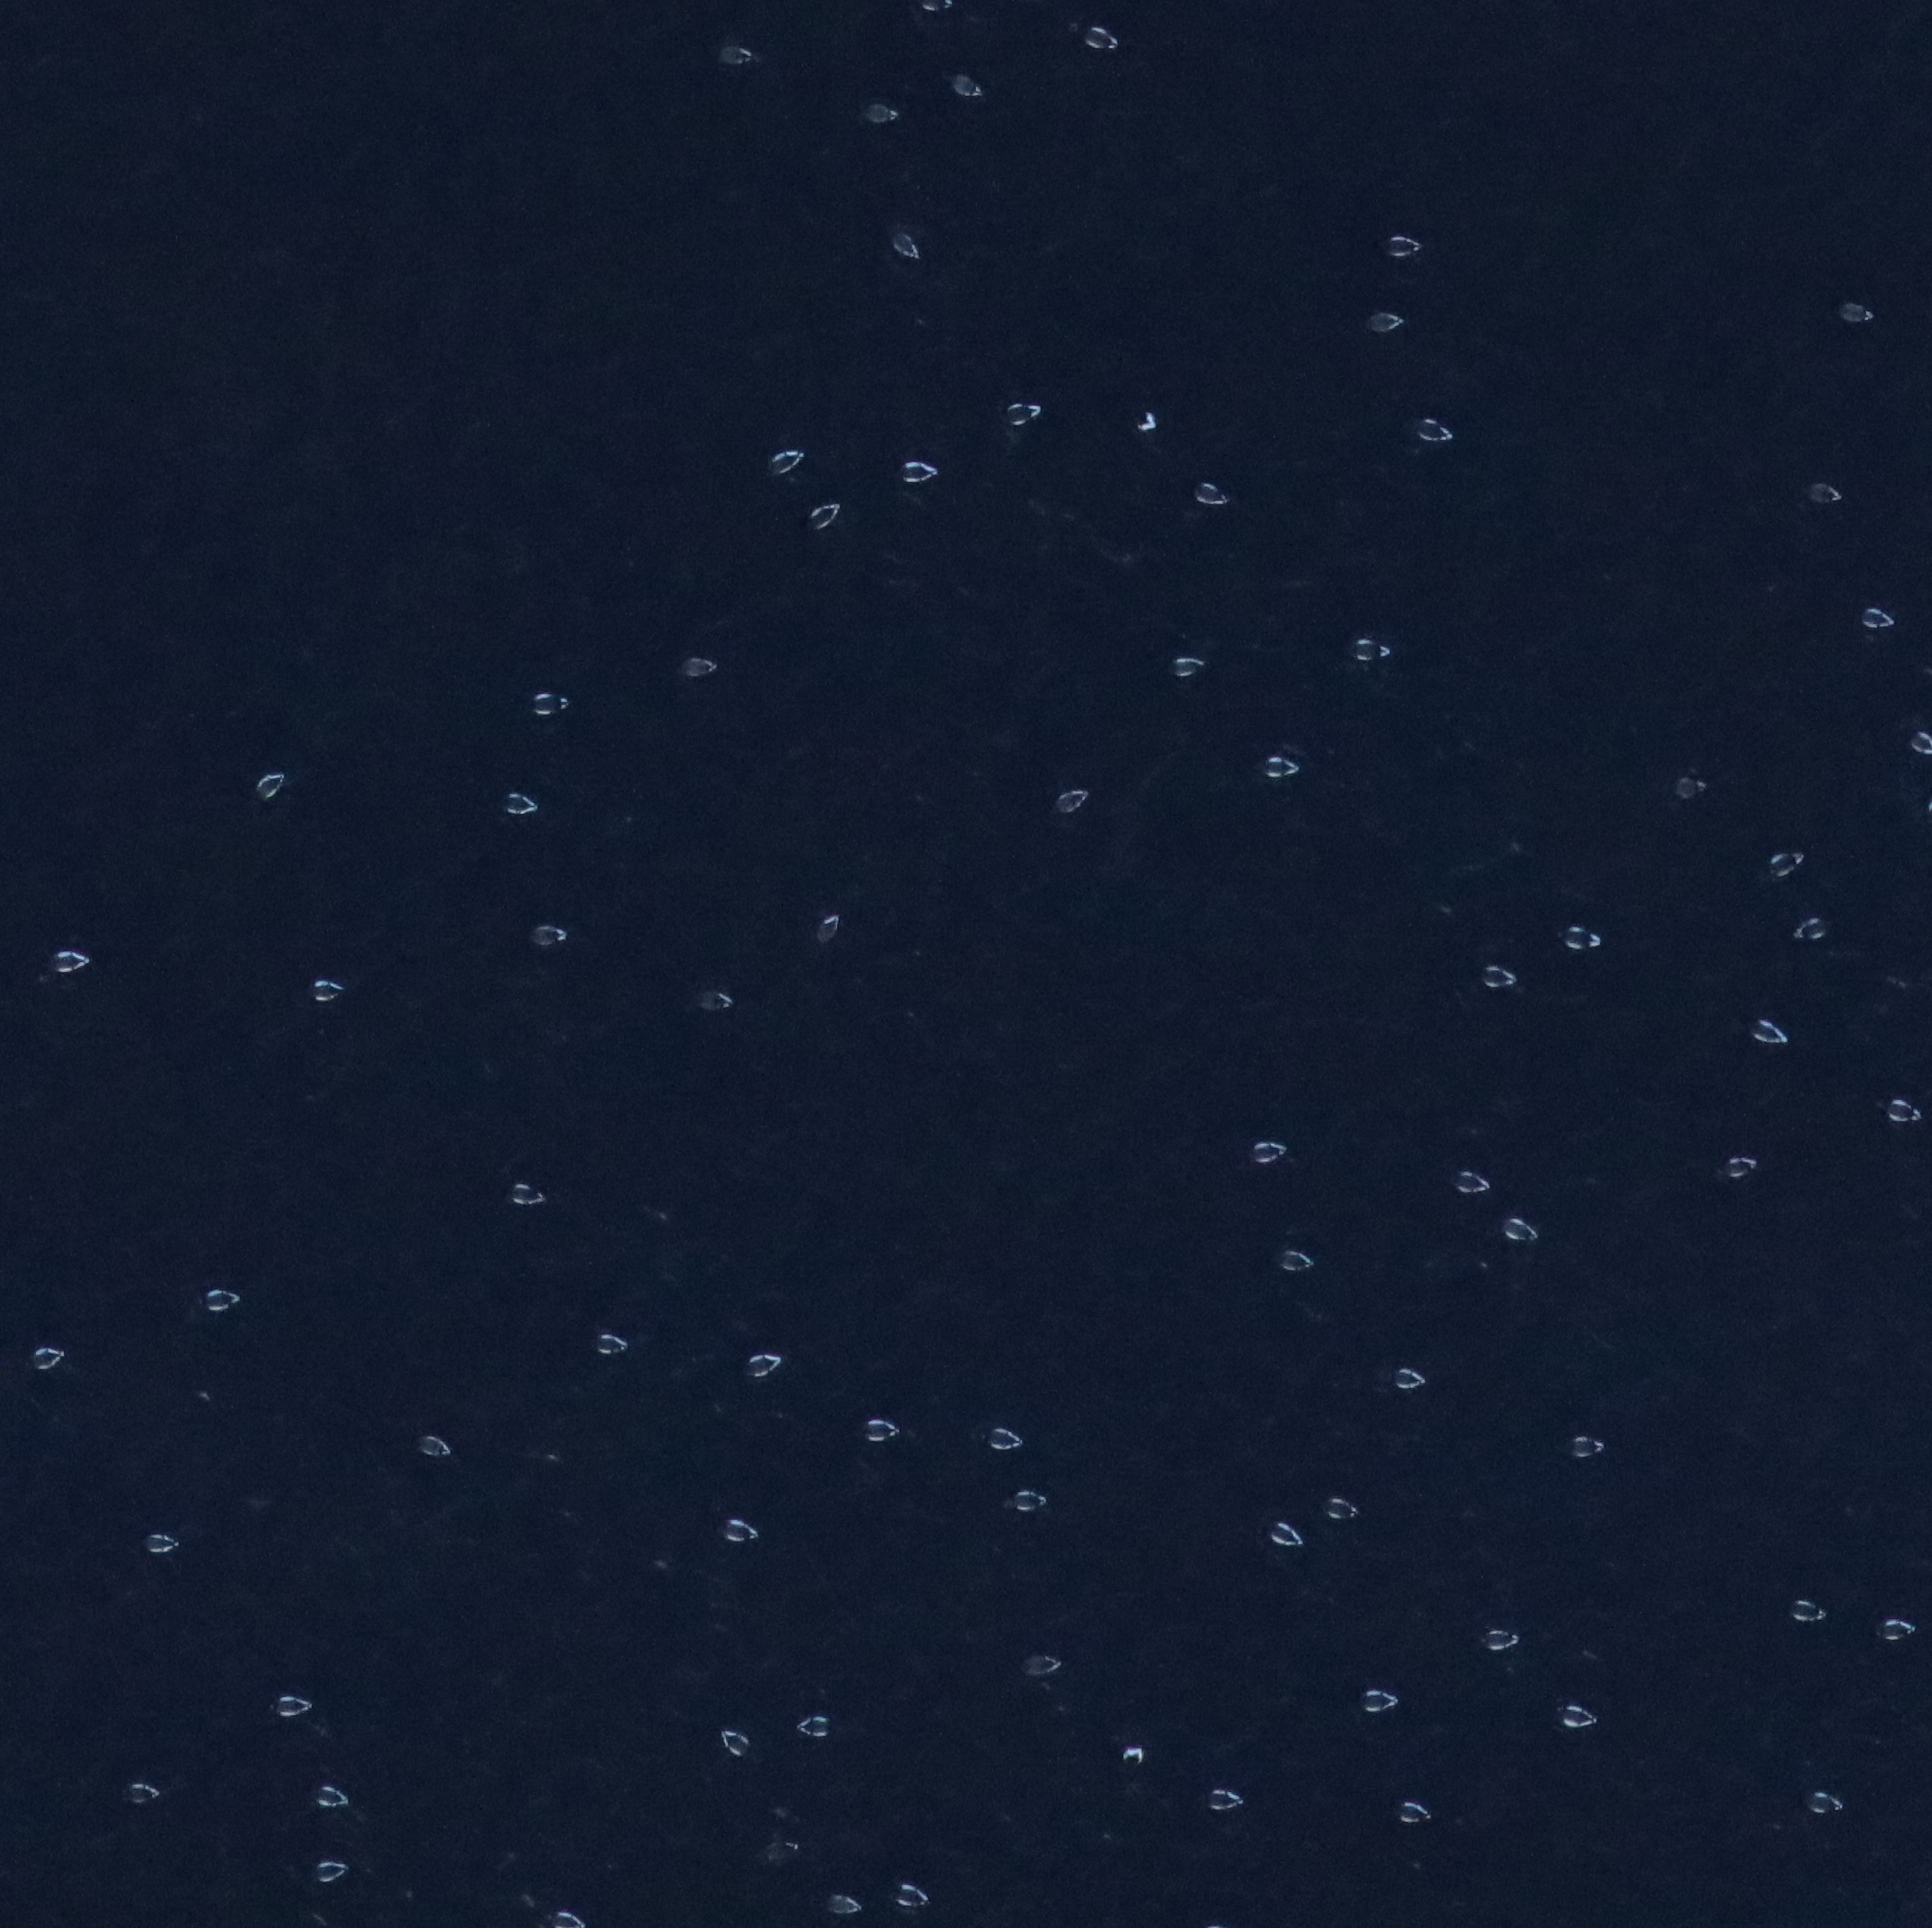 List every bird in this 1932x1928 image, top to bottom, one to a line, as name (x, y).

brant (932, 2)
brant (1097, 38)
brant (735, 57)
brant (963, 86)
brant (879, 114)
brant (905, 243)
brant (1399, 248)
brant (1856, 312)
brant (1383, 320)
brant (1019, 415)
brant (1143, 417)
brant (1429, 431)
brant (785, 464)
brant (915, 473)
brant (1820, 493)
brant (1209, 494)
brant (823, 517)
brant (1873, 619)
brant (1367, 651)
brant (697, 666)
brant (1186, 666)
brant (546, 705)
brant (1924, 742)
brant (1279, 767)
brant (268, 785)
brant (1689, 789)
brant (1068, 802)
brant (516, 803)
brant (1784, 863)
brant (828, 926)
brant (1812, 930)
brant (545, 936)
brant (1579, 939)
brant (66, 963)
brant (1496, 977)
brant (324, 992)
brant (714, 1002)
brant (1765, 1032)
brant (1901, 1112)
brant (1268, 1152)
brant (1736, 1168)
brant (1468, 1183)
brant (523, 1195)
brant (1519, 1231)
brant (1294, 1261)
brant (219, 1300)
brant (611, 1344)
brant (47, 1358)
brant (761, 1367)
brant (1408, 1374)
brant (878, 1432)
brant (999, 1439)
brant (430, 1445)
brant (1582, 1448)
brant (1025, 1501)
brant (1337, 1509)
brant (735, 1529)
brant (1282, 1535)
brant (160, 1545)
brant (1805, 1611)
brant (1894, 1630)
brant (1498, 1638)
brant (1038, 1665)
brant (1378, 1699)
brant (290, 1707)
brant (1576, 1717)
brant (817, 1726)
brant (736, 1744)
brant (1130, 1758)
brant (144, 1791)
brant (332, 1798)
brant (1224, 1800)
brant (1820, 1804)
brant (1411, 1811)
brant (330, 1873)
brant (908, 1895)
brant (844, 1905)
brant (566, 1923)